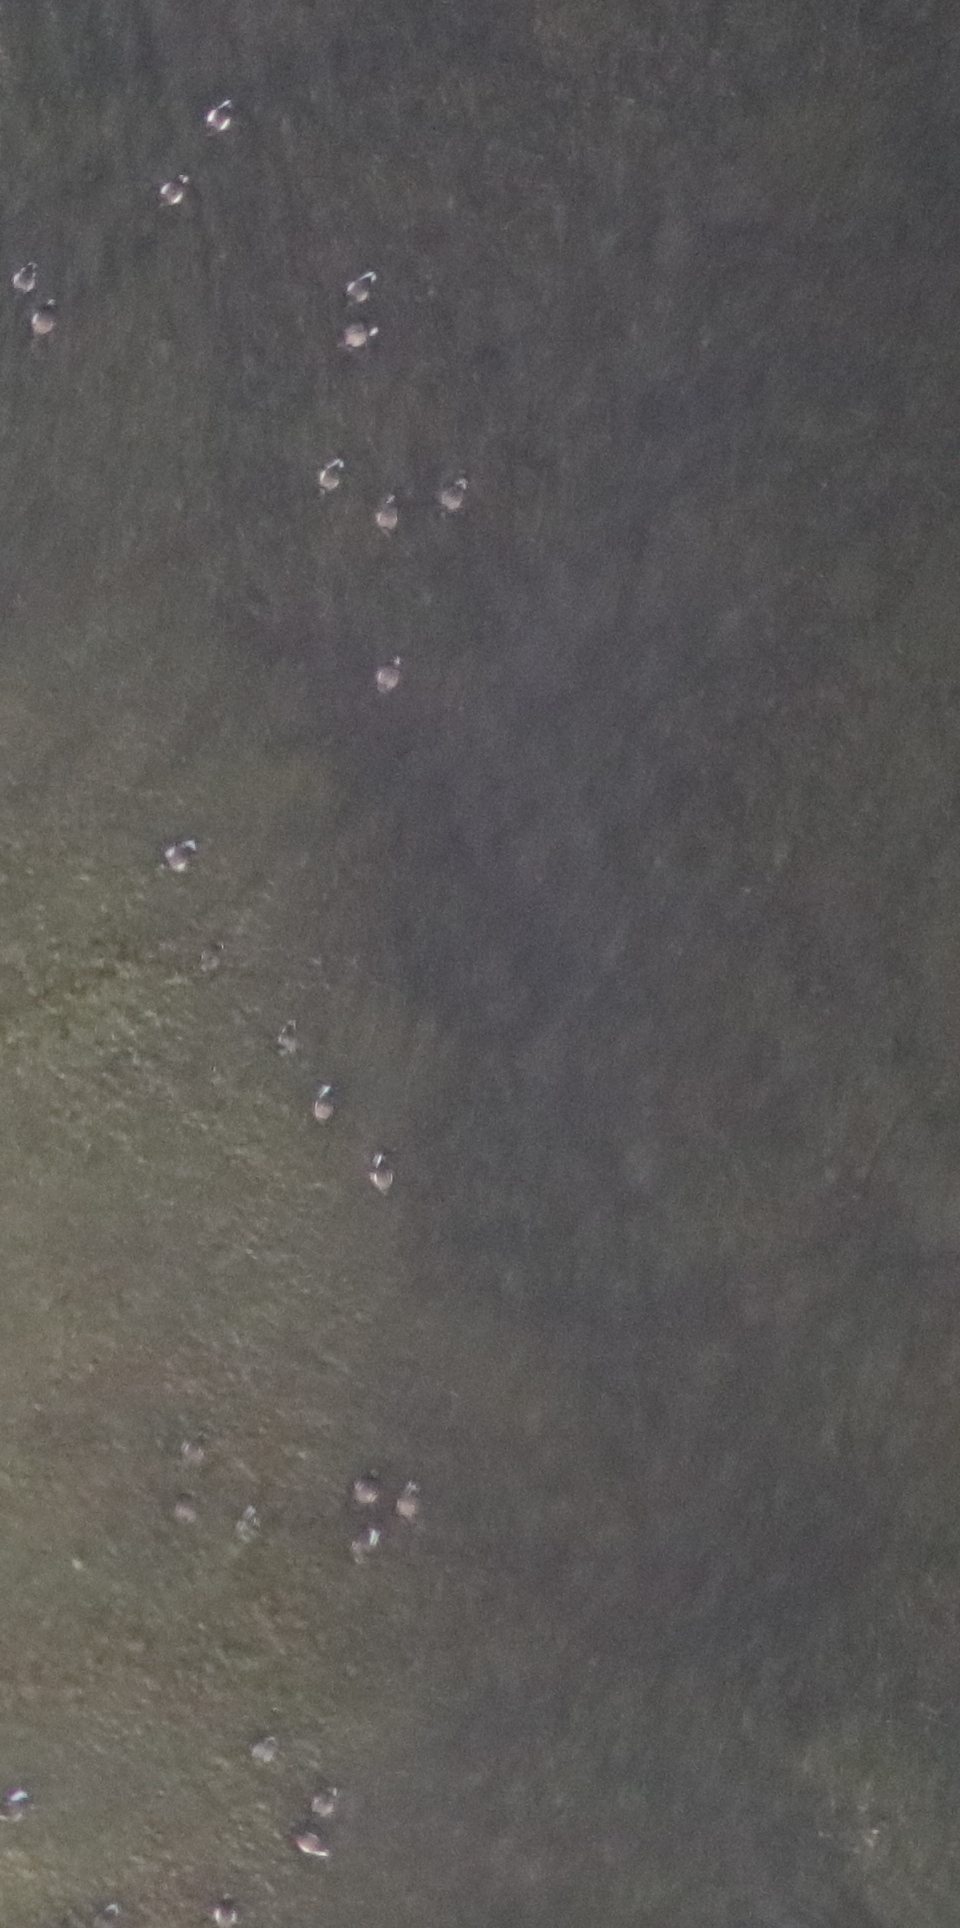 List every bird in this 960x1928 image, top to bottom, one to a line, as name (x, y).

brant (218, 118)
brant (174, 191)
brant (24, 280)
brant (359, 290)
brant (42, 321)
brant (352, 337)
brant (330, 478)
brant (453, 498)
brant (394, 519)
brant (388, 676)
brant (178, 857)
brant (209, 957)
brant (288, 1041)
brant (327, 1108)
brant (379, 1173)
brant (190, 1454)
brant (362, 1487)
brant (408, 1504)
brant (186, 1513)
brant (245, 1526)
brant (362, 1545)
brant (261, 1753)
brant (328, 1797)
brant (9, 1815)
brant (309, 1844)
brant (109, 1911)
brant (231, 1916)